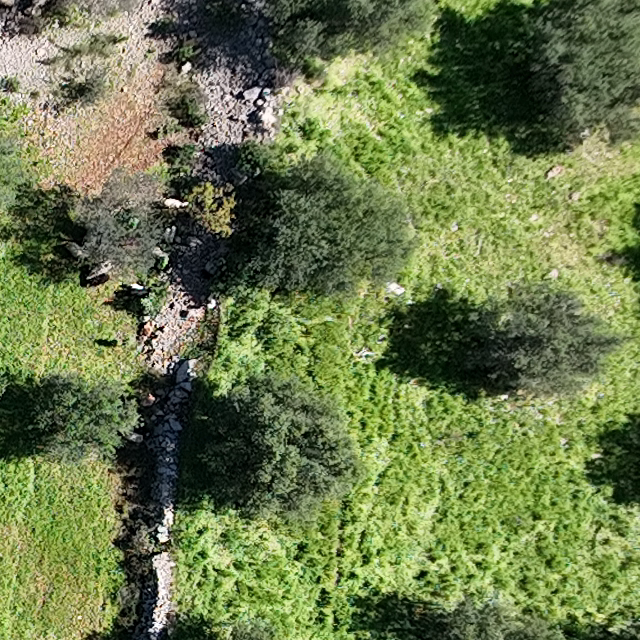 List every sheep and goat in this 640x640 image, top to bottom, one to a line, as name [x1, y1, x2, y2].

sheep [178, 62, 192, 80]
sheep [165, 198, 189, 209]
sheep [174, 236, 202, 247]
sheep [66, 243, 84, 257]
sheep [153, 247, 169, 258]
sheep [86, 262, 113, 280]
sheep [87, 274, 110, 286]
sheep [120, 282, 144, 290]
sheep [116, 291, 149, 298]
sheep [139, 321, 154, 344]
sheep [142, 325, 164, 352]
sheep [139, 393, 155, 406]
sheep [122, 430, 144, 442]